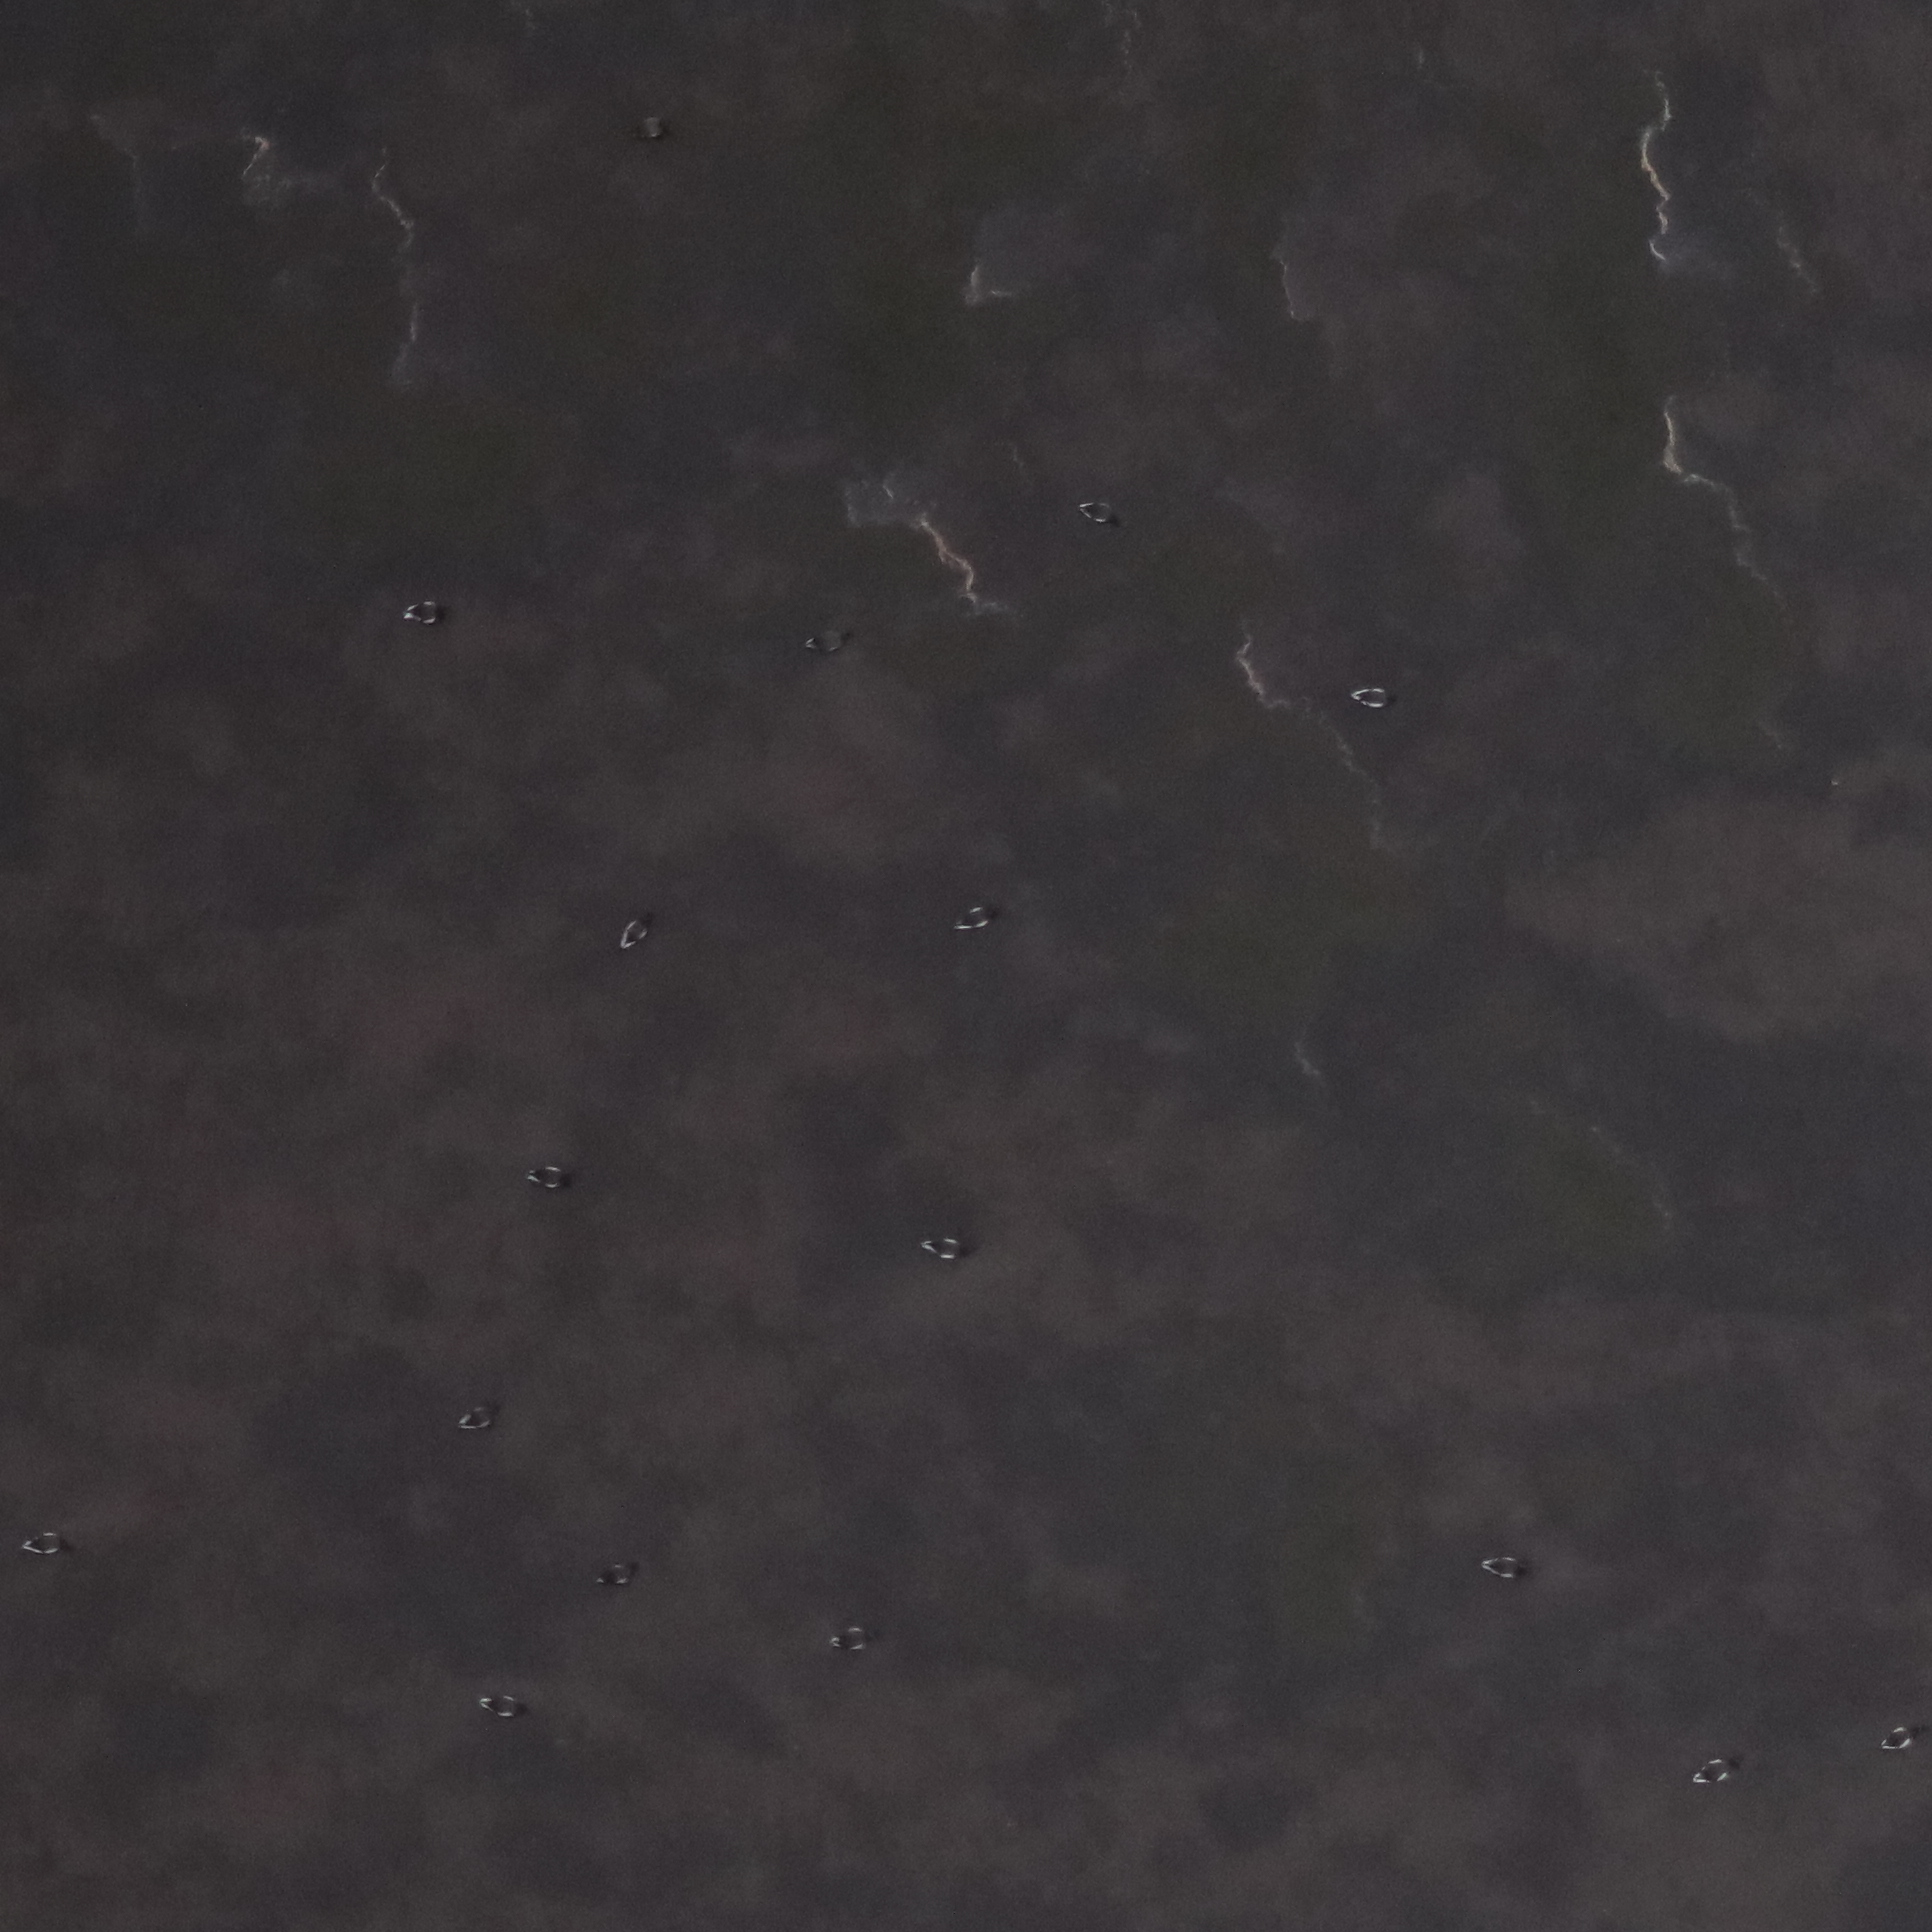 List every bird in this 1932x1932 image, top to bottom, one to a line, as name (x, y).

brant (648, 123)
brant (1100, 513)
brant (426, 612)
brant (826, 640)
brant (1373, 698)
brant (977, 920)
brant (635, 933)
brant (551, 1178)
brant (947, 1248)
brant (478, 1419)
brant (46, 1545)
brant (1506, 1567)
brant (616, 1571)
brant (854, 1638)
brant (505, 1706)
brant (1900, 1738)
brant (1717, 1771)